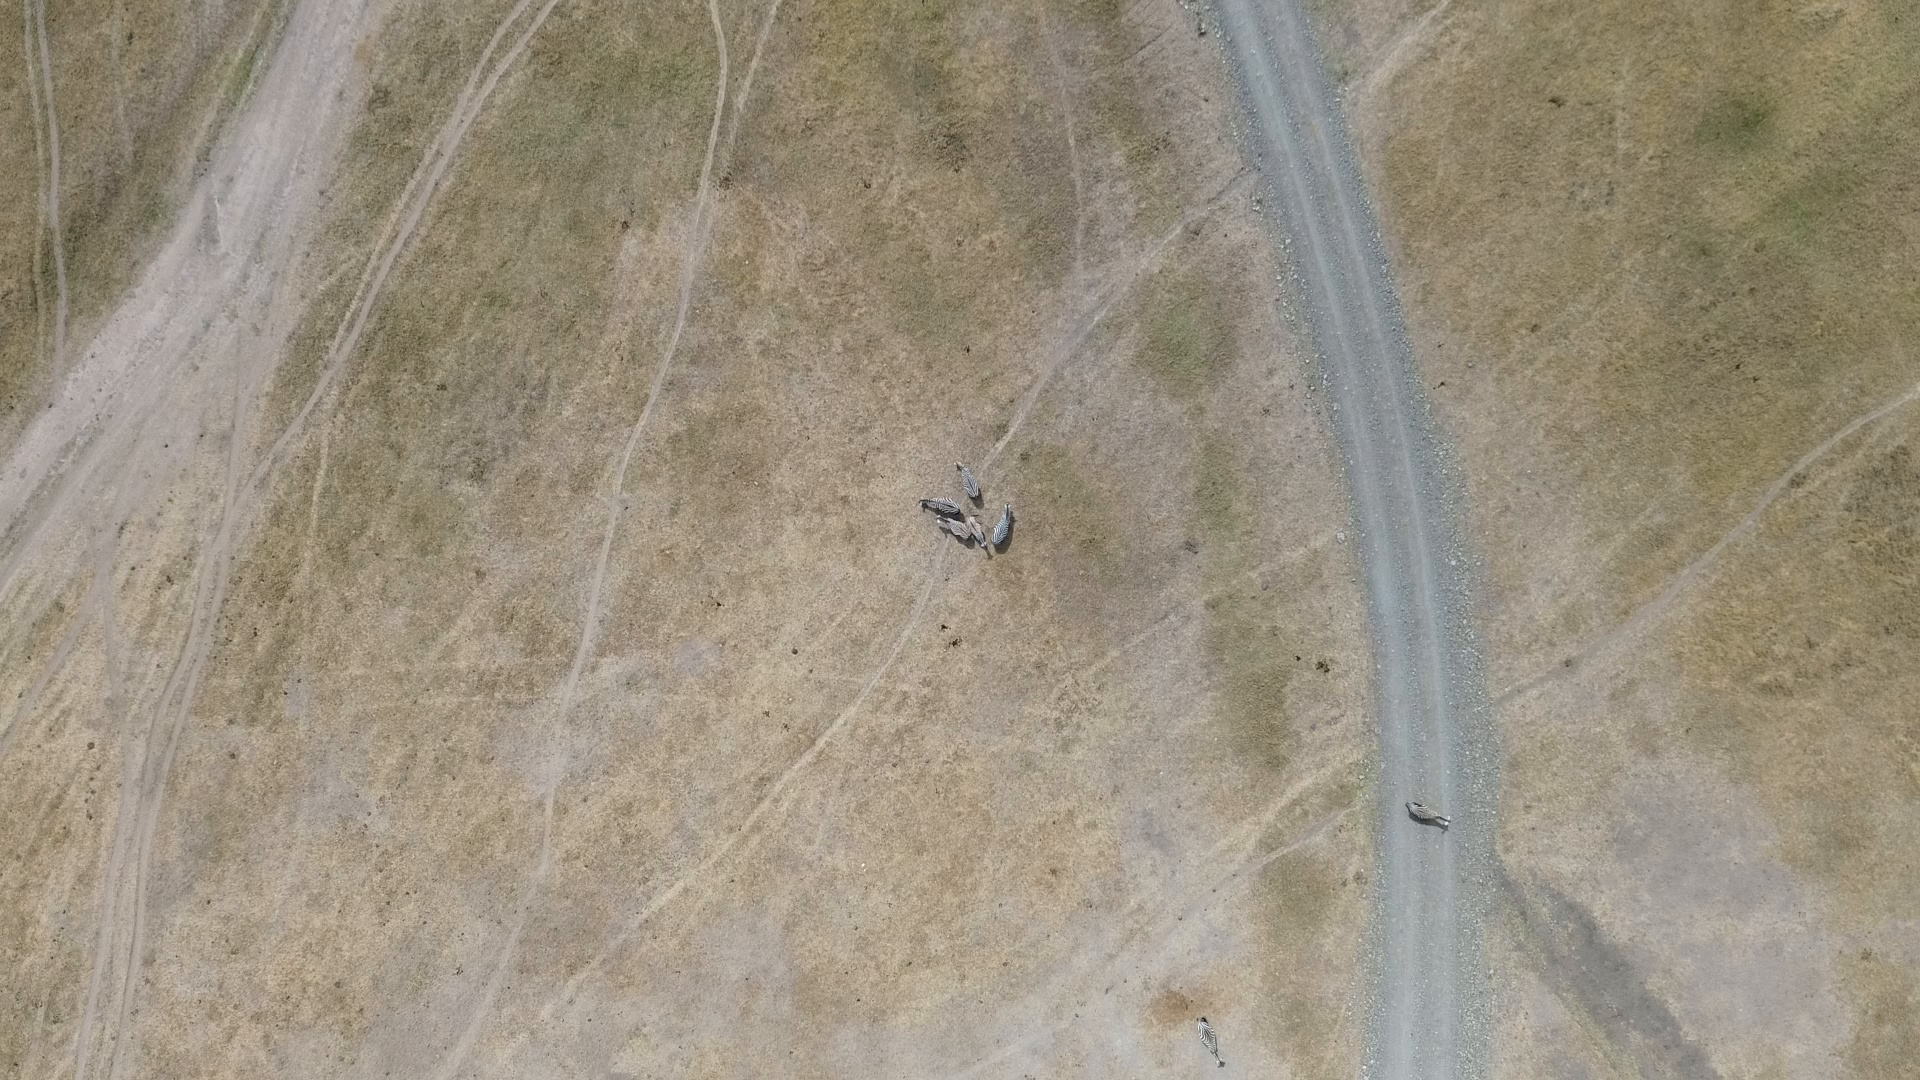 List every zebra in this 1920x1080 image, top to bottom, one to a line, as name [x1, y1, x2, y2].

zebra [954, 460, 981, 497]
zebra [917, 496, 961, 512]
zebra [992, 501, 1013, 546]
zebra [936, 513, 969, 541]
zebra [968, 516, 988, 549]
zebra [1404, 802, 1452, 828]
zebra [1196, 1019, 1226, 1068]